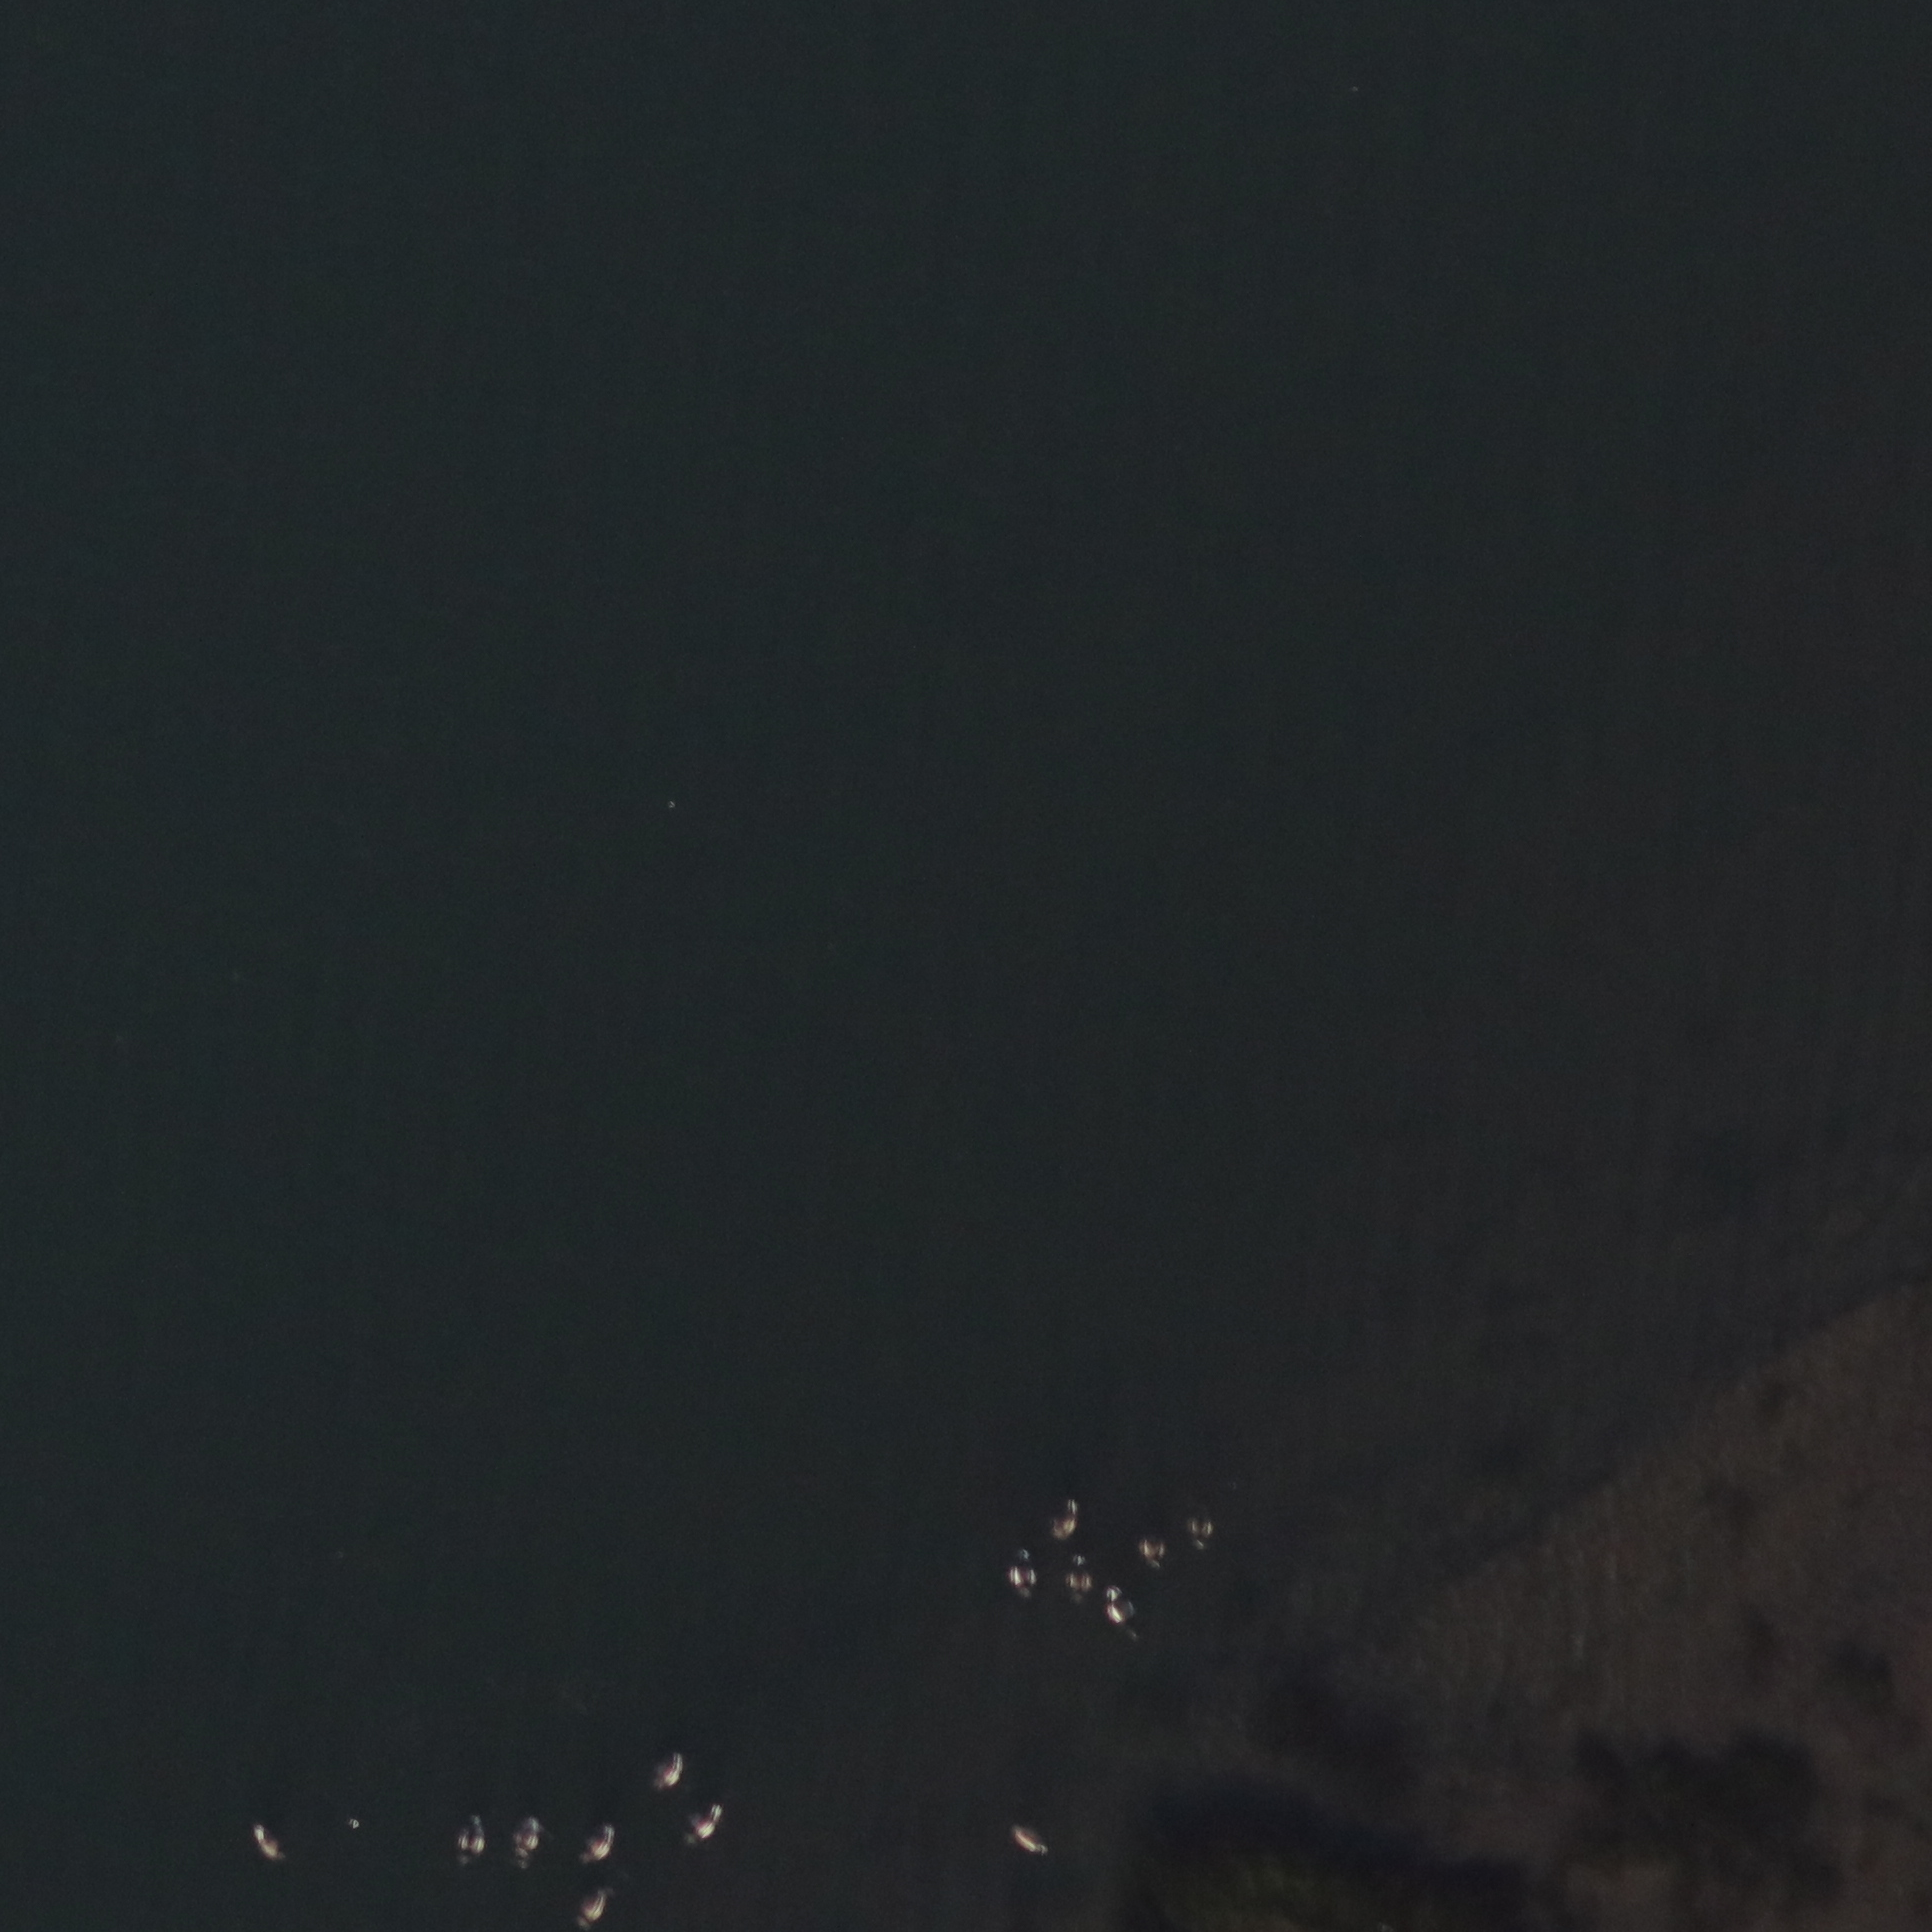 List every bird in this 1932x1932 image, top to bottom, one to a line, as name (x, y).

brant (1065, 1522)
brant (1200, 1531)
brant (1151, 1548)
brant (1028, 1575)
brant (1078, 1583)
brant (1118, 1609)
brant (670, 1779)
brant (699, 1825)
brant (523, 1830)
brant (273, 1839)
brant (1036, 1839)
brant (471, 1840)
brant (599, 1840)
brant (592, 1908)